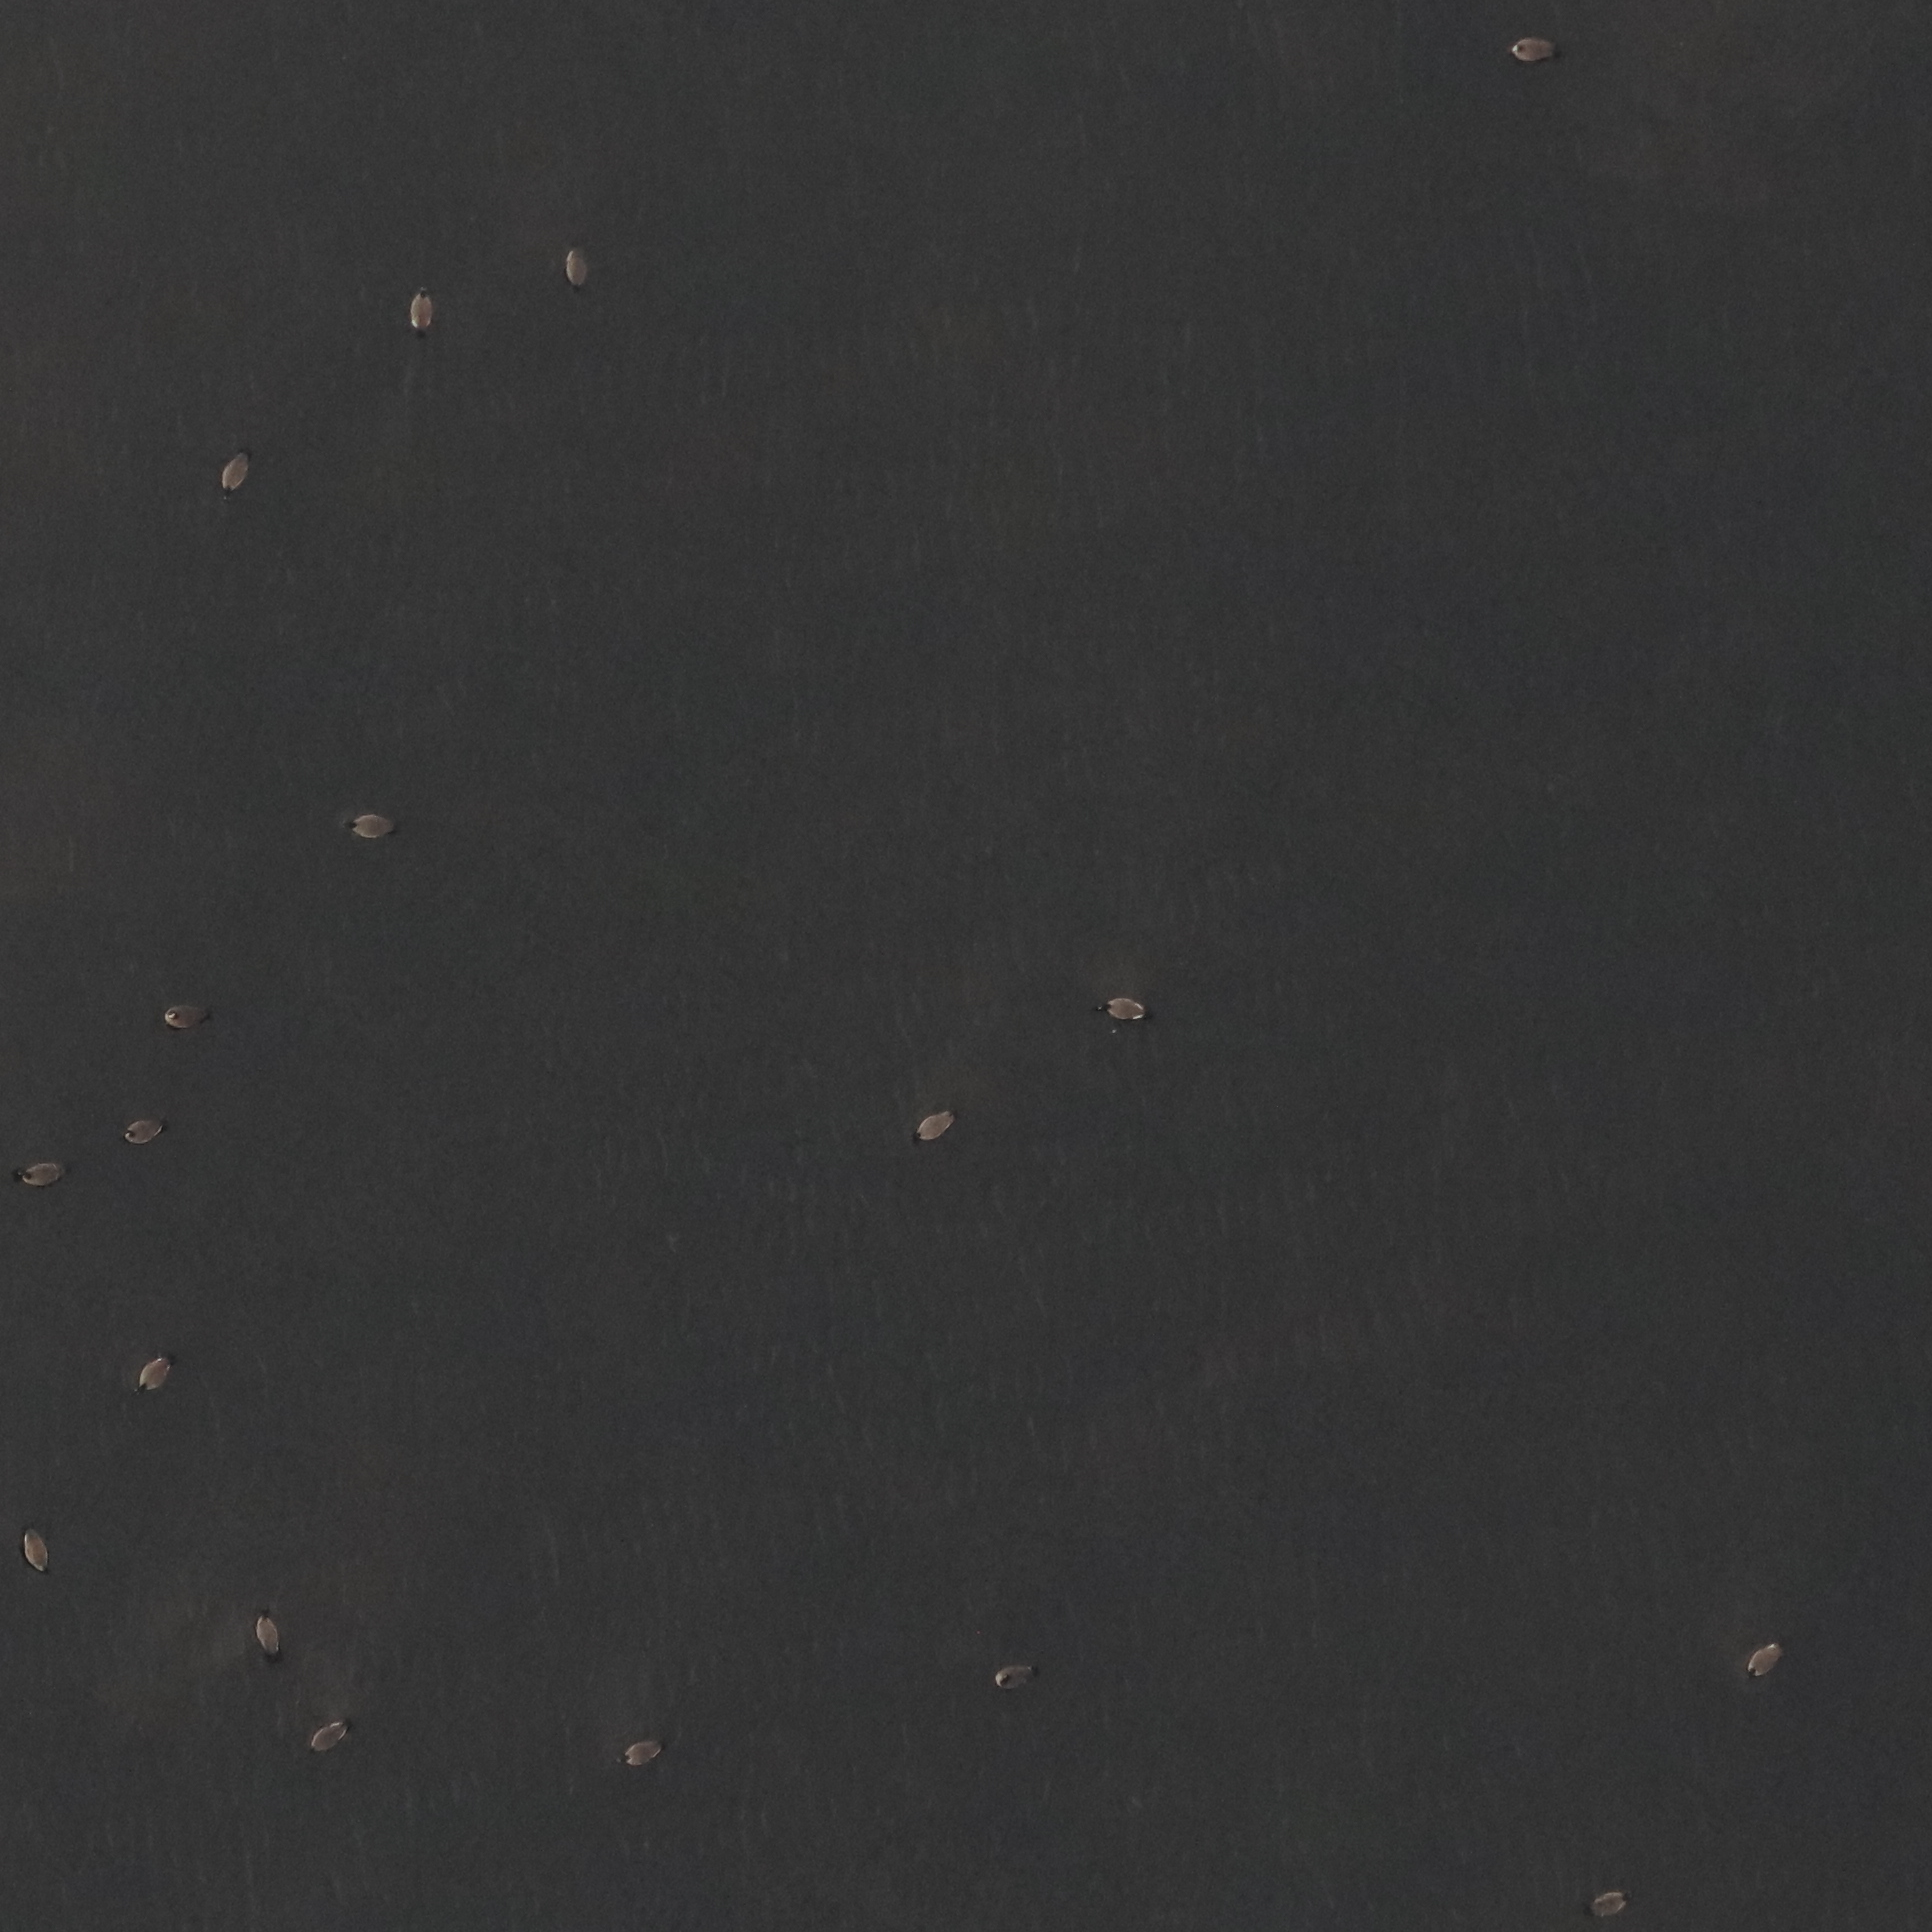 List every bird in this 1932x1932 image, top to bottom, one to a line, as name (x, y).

Canada goose (1532, 48)
Canada goose (576, 268)
Canada goose (423, 310)
Canada goose (237, 472)
Canada goose (372, 826)
Canada goose (1125, 1009)
Canada goose (185, 1017)
Canada goose (932, 1126)
Canada goose (142, 1133)
Canada goose (44, 1175)
Canada goose (156, 1372)
Canada goose (37, 1554)
Canada goose (268, 1636)
Canada goose (1765, 1662)
Canada goose (1015, 1676)
Canada goose (328, 1738)
Canada goose (640, 1751)
Canada goose (1610, 1904)